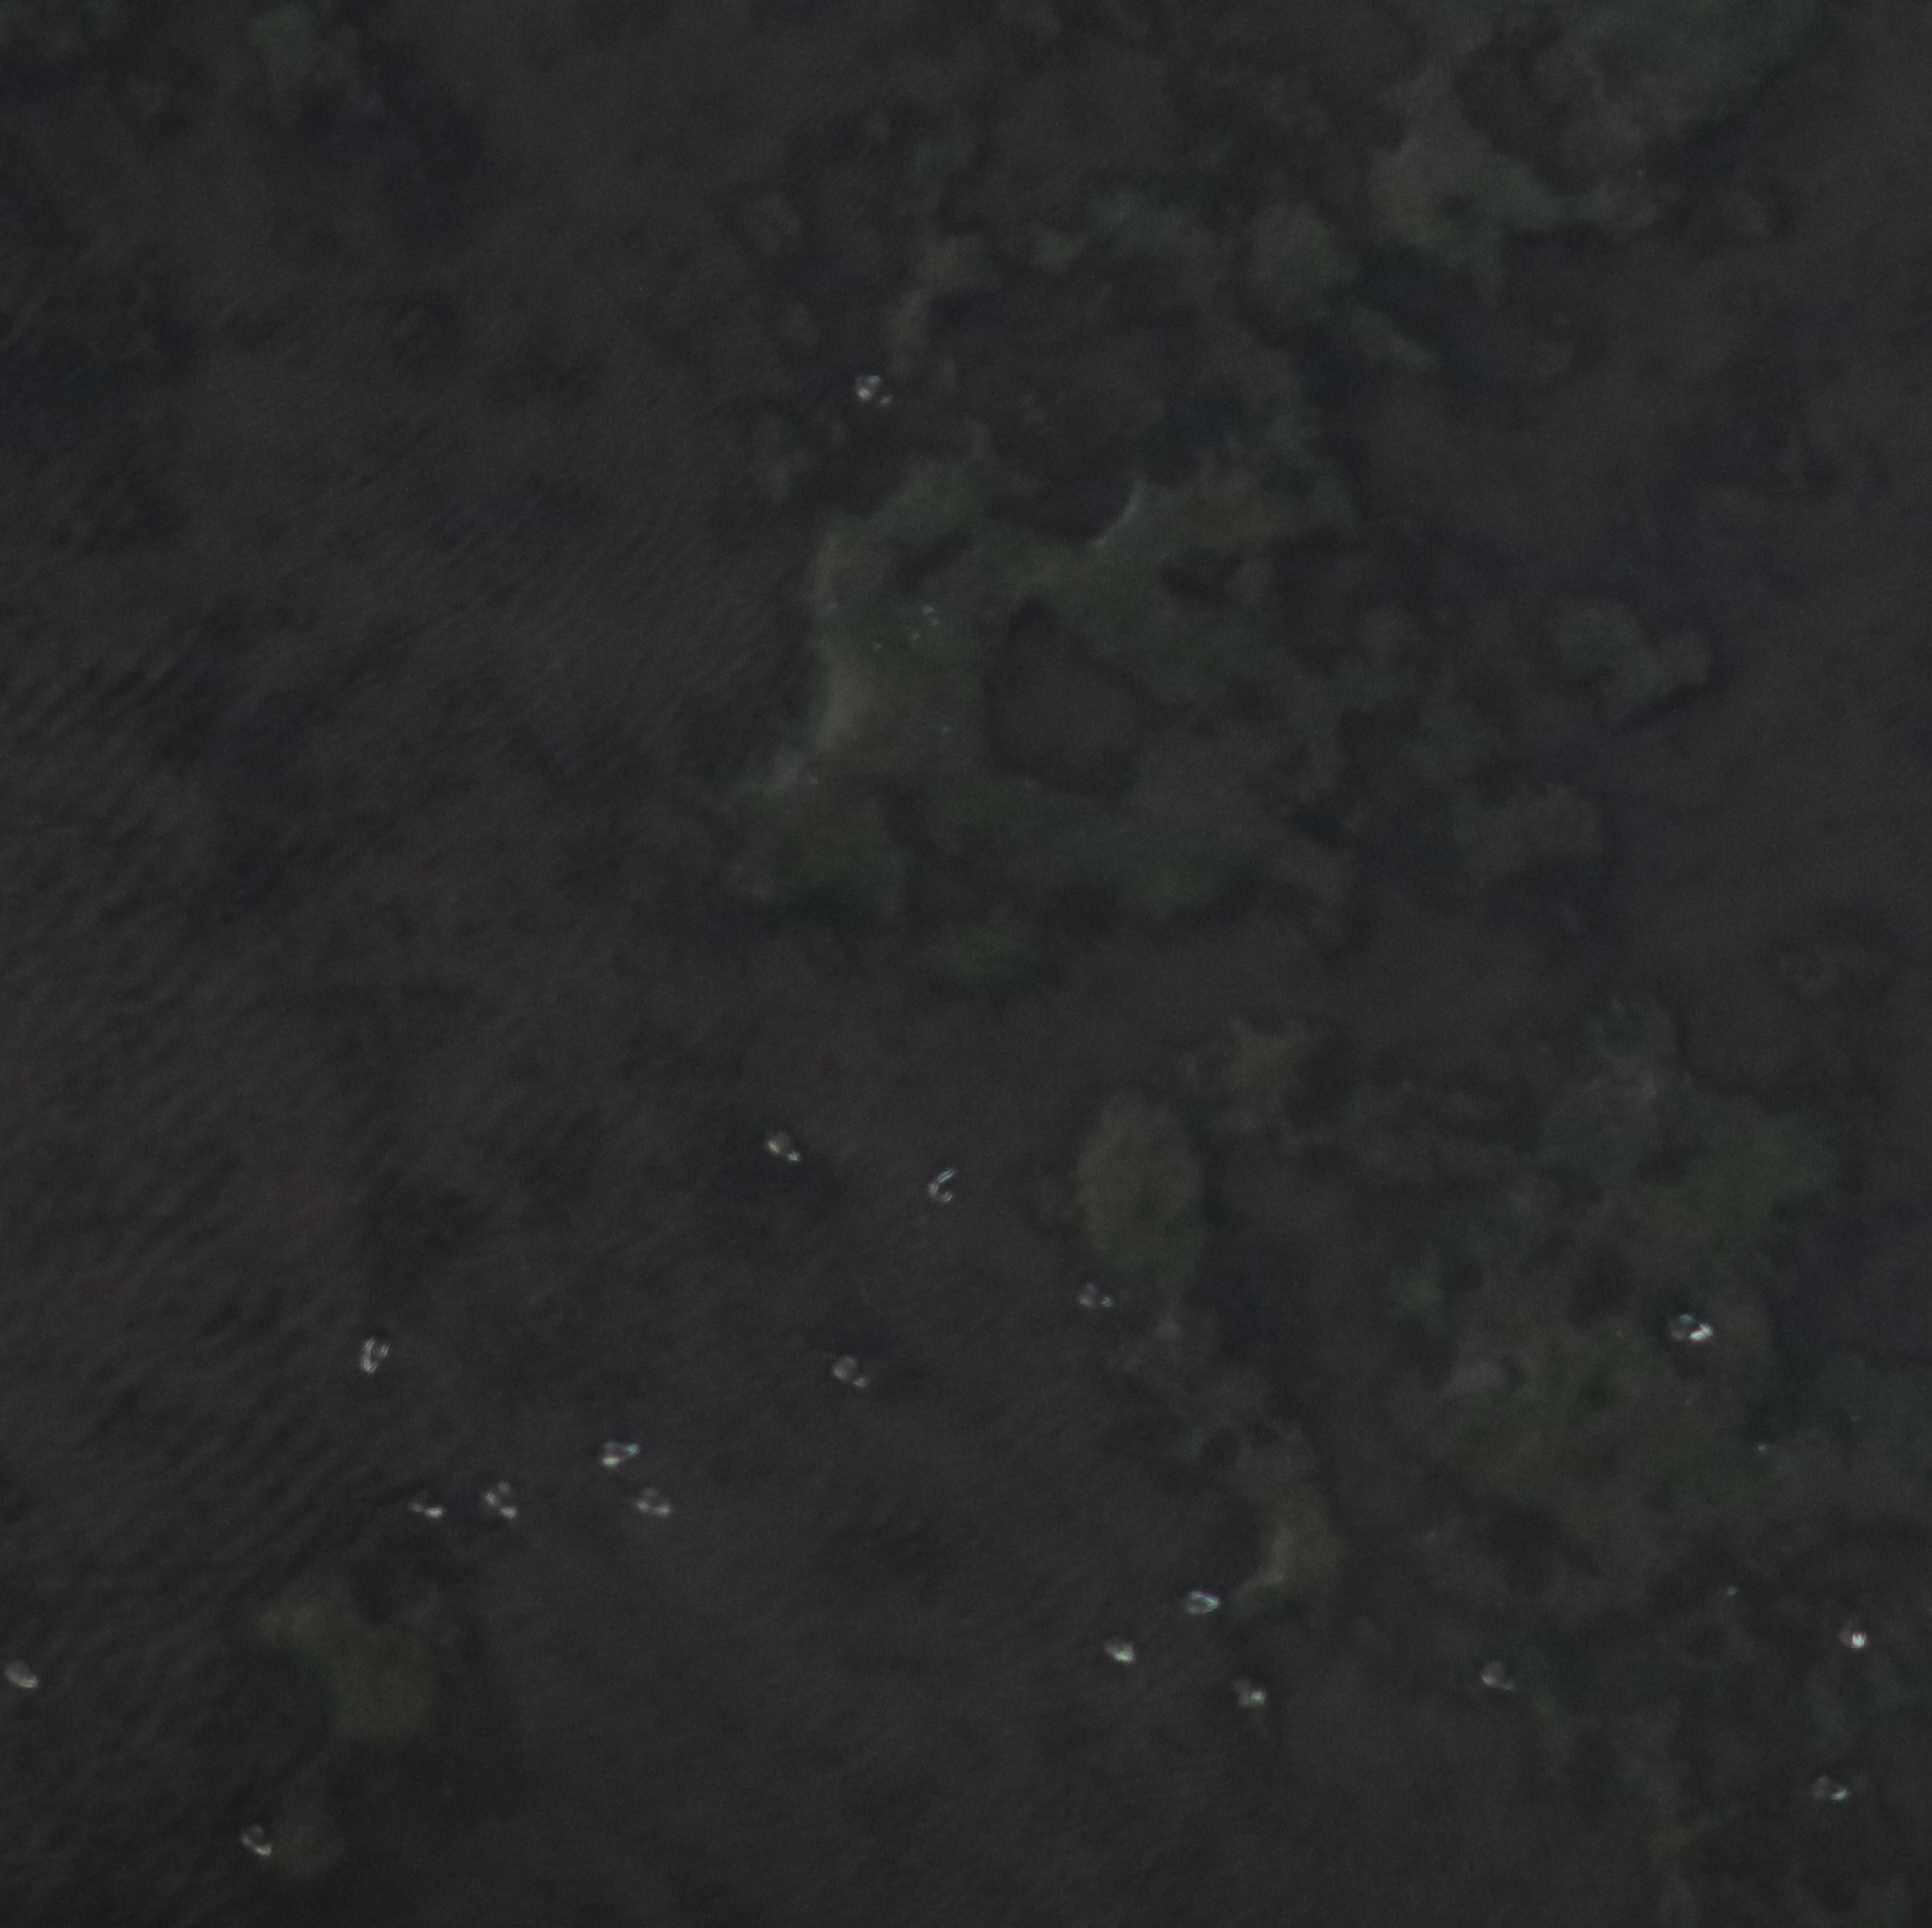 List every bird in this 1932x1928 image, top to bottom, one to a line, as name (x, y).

brant (872, 390)
brant (784, 1144)
brant (937, 1188)
brant (1098, 1293)
brant (1688, 1326)
brant (376, 1353)
brant (846, 1370)
brant (616, 1451)
brant (500, 1498)
brant (650, 1500)
brant (431, 1517)
brant (1202, 1603)
brant (1858, 1637)
brant (1119, 1655)
brant (26, 1680)
brant (1507, 1680)
brant (1245, 1697)
brant (1829, 1789)
brant (254, 1845)